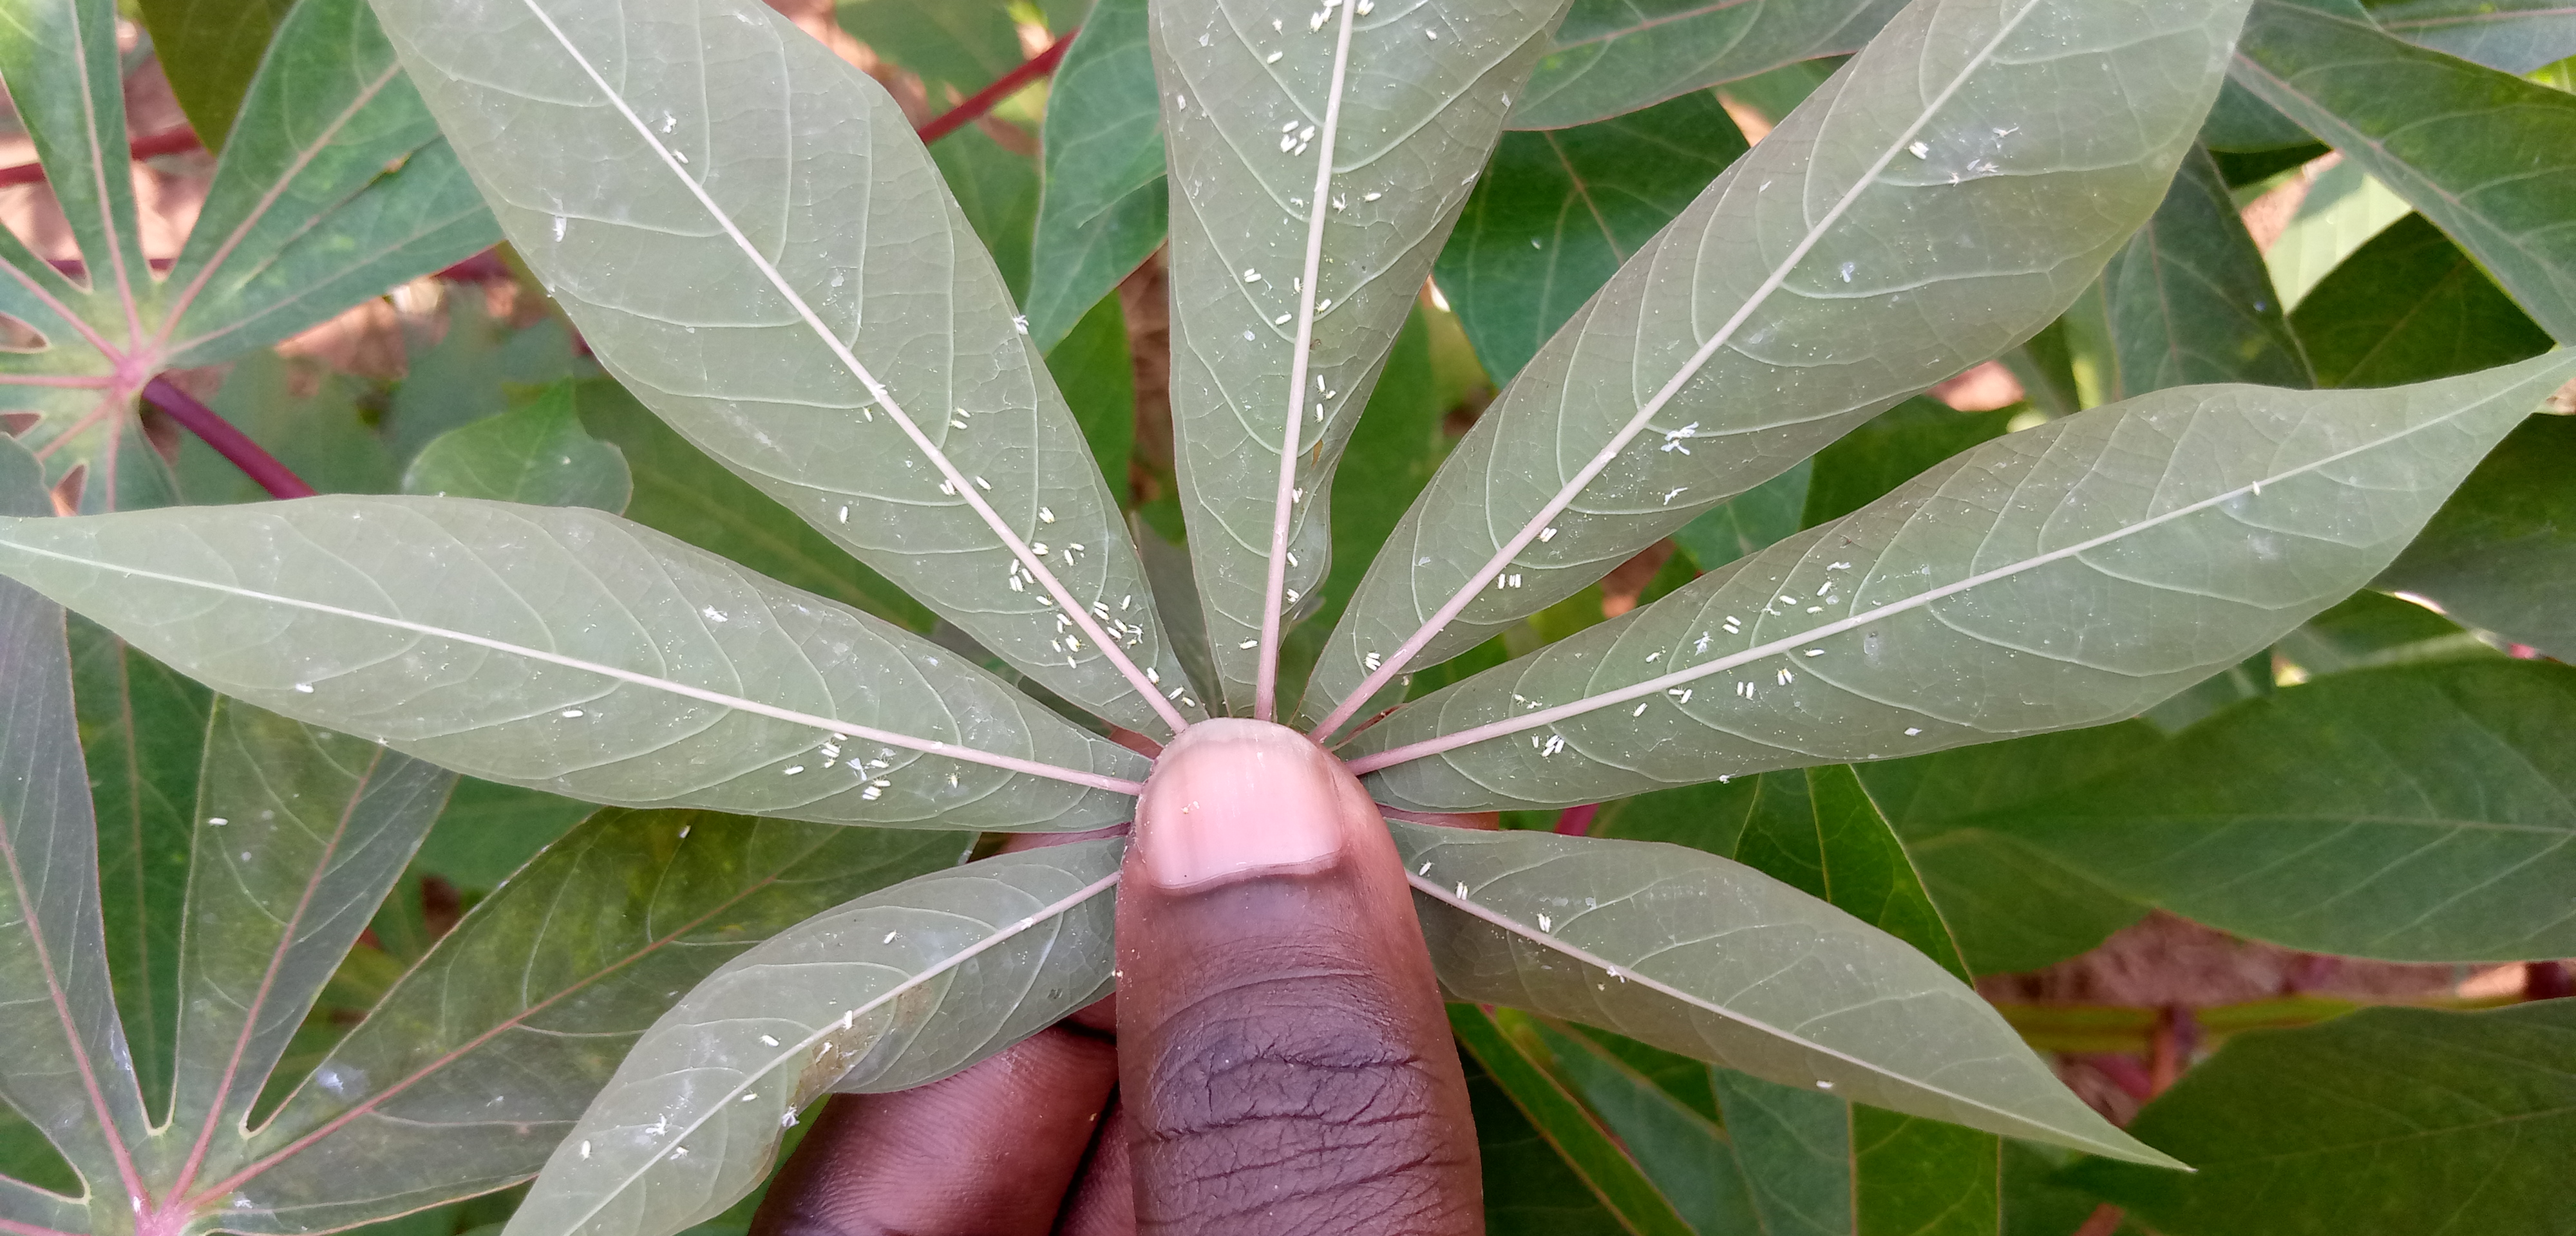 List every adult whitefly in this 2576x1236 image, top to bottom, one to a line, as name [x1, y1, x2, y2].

whitefly [1321, 1, 1343, 7]
whitefly [1357, 1, 1375, 15]
whitefly [1320, 6, 1334, 23]
whitefly [1309, 11, 1317, 31]
whitefly [1271, 16, 1283, 34]
whitefly [1422, 25, 1439, 42]
whitefly [1265, 49, 1287, 64]
whitefly [659, 106, 679, 136]
whitefly [1280, 118, 1300, 132]
whitefly [1298, 124, 1317, 140]
whitefly [1279, 135, 1296, 152]
whitefly [1908, 139, 1931, 160]
whitefly [1293, 142, 1309, 156]
whitefly [672, 147, 690, 167]
whitefly [1361, 188, 1383, 208]
whitefly [1331, 192, 1347, 215]
whitefly [1244, 273, 1265, 285]
whitefly [1291, 274, 1304, 295]
whitefly [1316, 297, 1334, 315]
whitefly [1274, 309, 1294, 327]
whitefly [1316, 370, 1326, 394]
whitefly [1314, 402, 1325, 424]
whitefly [860, 405, 876, 426]
whitefly [953, 406, 973, 420]
whitefly [947, 417, 971, 431]
whitefly [1661, 420, 1702, 439]
whitefly [1661, 440, 1691, 458]
whitefly [974, 473, 995, 492]
whitefly [939, 476, 958, 498]
whitefly [2251, 479, 2264, 497]
whitefly [1663, 483, 1690, 505]
whitefly [1291, 487, 1304, 509]
whitefly [837, 501, 853, 526]
whitefly [1037, 505, 1058, 525]
whitefly [1540, 526, 1559, 543]
whitefly [1030, 540, 1051, 556]
whitefly [1067, 540, 1090, 554]
whitefly [1062, 547, 1075, 567]
whitefly [1283, 550, 1305, 570]
whitefly [1007, 556, 1021, 574]
whitefly [1826, 559, 1851, 570]
whitefly [1020, 566, 1036, 585]
whitefly [1508, 571, 1515, 590]
whitefly [1497, 572, 1506, 590]
whitefly [1513, 573, 1524, 589]
whitefly [1007, 575, 1023, 595]
whitefly [1816, 580, 1837, 595]
whitefly [1283, 588, 1300, 607]
whitefly [1120, 592, 1134, 613]
whitefly [1777, 593, 1798, 605]
whitefly [1034, 594, 1055, 606]
whitefly [1092, 597, 1110, 611]
whitefly [701, 603, 732, 626]
whitefly [1806, 604, 1825, 617]
whitefly [1093, 605, 1111, 622]
whitefly [1056, 612, 1077, 625]
whitefly [1723, 613, 1745, 626]
whitefly [1054, 619, 1066, 637]
whitefly [1723, 623, 1740, 637]
whitefly [1126, 623, 1145, 652]
whitefly [1106, 624, 1123, 641]
whitefly [1237, 635, 1260, 651]
whitefly [1050, 637, 1063, 654]
whitefly [1803, 646, 1826, 658]
whitefly [1645, 648, 1663, 665]
whitefly [1365, 649, 1382, 659]
whitefly [1065, 655, 1078, 671]
whitefly [1363, 656, 1381, 673]
whitefly [1783, 664, 1795, 686]
whitefly [1144, 665, 1160, 687]
whitefly [1735, 679, 1746, 697]
whitefly [1744, 679, 1757, 703]
whitefly [292, 681, 315, 697]
whitefly [1167, 682, 1183, 700]
whitefly [1667, 687, 1685, 695]
whitefly [1681, 687, 1694, 706]
whitefly [1181, 694, 1197, 709]
whitefly [1633, 702, 1650, 718]
whitefly [560, 707, 587, 722]
whitefly [1902, 727, 1925, 738]
whitefly [829, 731, 853, 742]
whitefly [1530, 733, 1541, 749]
whitefly [1554, 738, 1566, 755]
whitefly [1542, 743, 1553, 758]
whitefly [819, 747, 839, 758]
whitefly [821, 756, 835, 772]
whitefly [868, 756, 890, 771]
whitefly [780, 765, 806, 776]
whitefly [947, 771, 961, 790]
whitefly [870, 776, 893, 789]
whitefly [860, 786, 885, 803]
whitefly [1417, 859, 1433, 877]
whitefly [1453, 879, 1473, 903]
whitefly [1535, 911, 1552, 934]
whitefly [881, 926, 900, 949]
whitefly [840, 1007, 858, 1030]
whitefly [759, 1029, 783, 1051]
whitefly [813, 1038, 833, 1063]
whitefly [741, 1091, 759, 1105]
whitefly [779, 1102, 799, 1130]
whitefly [641, 1110, 668, 1138]
whitefly [578, 1138, 593, 1160]
whitefly [668, 1143, 690, 1161]